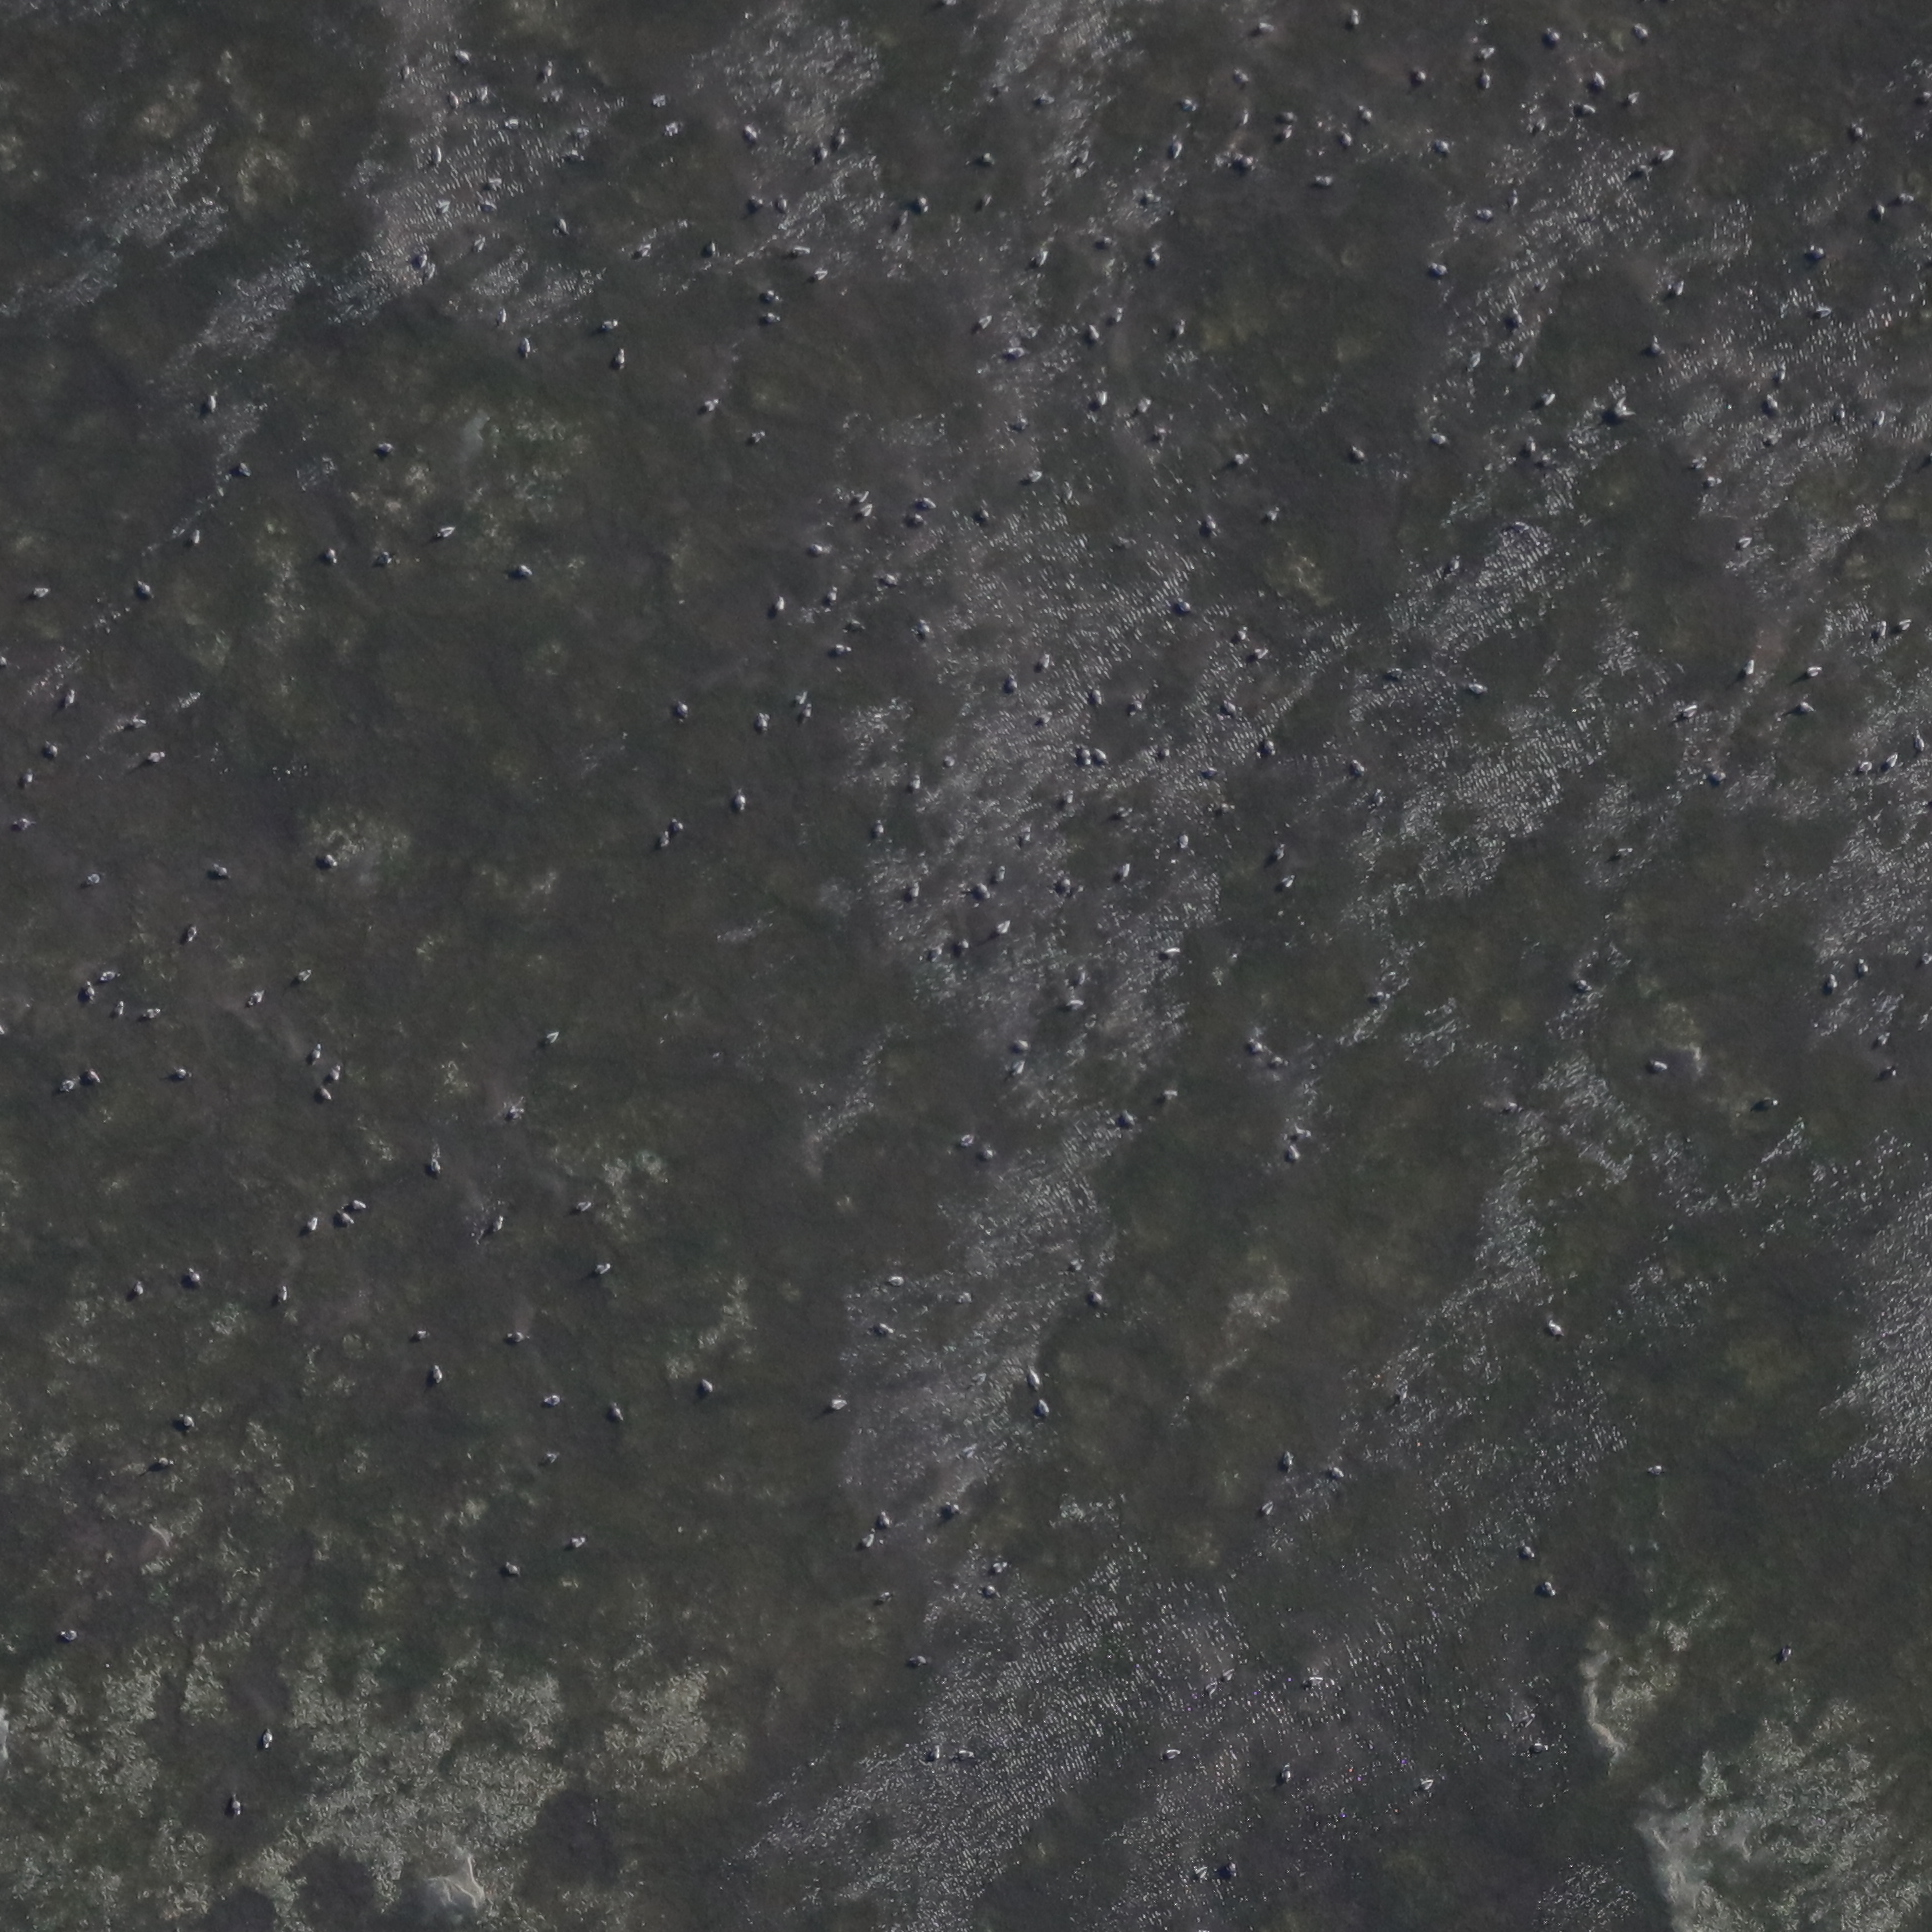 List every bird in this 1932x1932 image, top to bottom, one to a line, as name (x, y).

brant (1646, 19)
brant (1359, 21)
brant (1276, 31)
brant (1555, 31)
brant (466, 55)
brant (1498, 58)
brant (407, 76)
brant (544, 76)
brant (1421, 78)
brant (1242, 81)
brant (1498, 86)
brant (1603, 86)
brant (1931, 92)
brant (1046, 93)
brant (1201, 99)
brant (482, 100)
brant (562, 101)
brant (1006, 101)
brant (662, 105)
brant (1640, 107)
brant (458, 108)
brant (1589, 113)
brant (1296, 114)
brant (1250, 118)
brant (1369, 119)
brant (518, 120)
brant (1862, 129)
brant (590, 130)
brant (678, 130)
brant (1543, 130)
brant (756, 136)
brant (1449, 136)
brant (838, 140)
brant (1178, 141)
brant (1289, 141)
brant (1350, 144)
brant (1241, 148)
brant (826, 149)
brant (584, 151)
brant (441, 158)
brant (1663, 158)
brant (1087, 159)
brant (994, 163)
brant (1639, 171)
brant (1331, 176)
brant (496, 190)
brant (1152, 197)
brant (985, 200)
brant (789, 201)
brant (926, 201)
brant (760, 205)
brant (1903, 206)
brant (1488, 208)
brant (1877, 208)
brant (489, 209)
brant (455, 211)
brant (567, 226)
brant (891, 227)
brant (1110, 236)
brant (1816, 241)
brant (478, 247)
brant (708, 253)
brant (801, 253)
brant (423, 254)
brant (648, 256)
brant (1154, 258)
brant (1445, 259)
brant (1927, 260)
brant (1043, 262)
brant (822, 268)
brant (439, 270)
brant (1545, 283)
brant (1678, 288)
brant (777, 291)
brant (1828, 312)
brant (1126, 314)
brant (772, 316)
brant (1528, 316)
brant (499, 318)
brant (985, 319)
brant (606, 321)
brant (1184, 321)
brant (1096, 337)
brant (1015, 344)
brant (523, 351)
brant (1659, 351)
brant (1526, 356)
brant (624, 359)
brant (1473, 369)
brant (1782, 369)
brant (1105, 398)
brant (1144, 401)
brant (213, 404)
brant (1771, 405)
brant (1545, 407)
brant (715, 408)
brant (1841, 410)
brant (1624, 413)
brant (1884, 416)
brant (1027, 427)
brant (1159, 428)
brant (1773, 436)
brant (1439, 438)
brant (754, 439)
brant (1533, 442)
brant (380, 446)
brant (1368, 448)
brant (1244, 455)
brant (1699, 458)
brant (247, 466)
brant (1716, 476)
brant (1041, 488)
brant (854, 492)
brant (932, 500)
brant (995, 514)
brant (863, 519)
brant (1277, 519)
brant (914, 522)
brant (1206, 527)
brant (1529, 528)
brant (447, 535)
brant (191, 543)
brant (1753, 543)
brant (820, 546)
brant (1122, 547)
brant (329, 555)
brant (1452, 557)
brant (389, 563)
brant (513, 575)
brant (884, 586)
brant (148, 587)
brant (36, 589)
brant (833, 595)
brant (779, 604)
brant (1187, 604)
brant (857, 622)
brant (923, 626)
brant (1913, 626)
brant (1878, 628)
brant (1244, 633)
brant (840, 641)
brant (1265, 642)
brant (1053, 663)
brant (1814, 668)
brant (1398, 669)
brant (1752, 669)
brant (1012, 681)
brant (1484, 682)
brant (803, 694)
brant (79, 696)
brant (1096, 700)
brant (1143, 701)
brant (1232, 701)
brant (685, 706)
brant (1686, 706)
brant (1810, 706)
brant (808, 712)
brant (1042, 715)
brant (767, 725)
brant (146, 727)
brant (1917, 738)
brant (1268, 744)
brant (53, 747)
brant (1172, 751)
brant (169, 754)
brant (1086, 756)
brant (1112, 756)
brant (1900, 763)
brant (952, 768)
brant (1363, 769)
brant (1215, 771)
brant (1864, 773)
brant (918, 780)
brant (1715, 780)
brant (30, 782)
brant (1081, 796)
brant (738, 798)
brant (1378, 802)
brant (1238, 806)
brant (1128, 807)
brant (682, 825)
brant (26, 828)
brant (886, 828)
brant (1034, 832)
brant (664, 840)
brant (1202, 844)
brant (1634, 852)
brant (1279, 856)
brant (332, 860)
brant (1010, 867)
brant (1132, 868)
brant (220, 874)
brant (1282, 881)
brant (1070, 886)
brant (93, 887)
brant (982, 887)
brant (921, 892)
brant (1007, 926)
brant (198, 937)
brant (963, 945)
brant (1170, 950)
brant (939, 955)
brant (1929, 957)
brant (1867, 963)
brant (115, 974)
brant (1837, 976)
brant (308, 981)
brant (1090, 981)
brant (1591, 988)
brant (86, 992)
brant (1377, 993)
brant (257, 1000)
brant (1083, 1003)
brant (125, 1010)
brant (154, 1012)
brant (546, 1036)
brant (1888, 1038)
brant (1025, 1045)
brant (1252, 1045)
brant (318, 1052)
brant (1279, 1064)
brant (1660, 1064)
brant (185, 1071)
brant (1894, 1073)
brant (345, 1074)
brant (1022, 1075)
brant (99, 1076)
brant (67, 1082)
brant (326, 1093)
brant (1166, 1097)
brant (1520, 1104)
brant (1764, 1104)
brant (517, 1111)
brant (1124, 1113)
brant (1298, 1131)
brant (962, 1141)
brant (983, 1153)
brant (1294, 1154)
brant (442, 1165)
brant (359, 1200)
brant (590, 1208)
brant (344, 1220)
brant (305, 1223)
brant (498, 1224)
brant (606, 1259)
brant (1084, 1270)
brant (205, 1272)
brant (892, 1276)
brant (146, 1284)
brant (291, 1288)
brant (1098, 1291)
brant (962, 1299)
brant (421, 1331)
brant (512, 1334)
brant (884, 1334)
brant (1561, 1338)
brant (443, 1368)
brant (1034, 1374)
brant (706, 1390)
brant (558, 1394)
brant (1402, 1398)
brant (838, 1406)
brant (1042, 1406)
brant (621, 1407)
brant (187, 1419)
brant (174, 1457)
brant (1286, 1459)
brant (544, 1461)
brant (1657, 1471)
brant (1339, 1476)
brant (1271, 1500)
brant (945, 1510)
brant (885, 1526)
brant (583, 1539)
brant (863, 1540)
brant (1531, 1541)
brant (510, 1565)
brant (993, 1570)
brant (1557, 1588)
brant (890, 1595)
brant (993, 1599)
brant (71, 1630)
brant (1793, 1651)
brant (921, 1657)
brant (1230, 1678)
brant (1324, 1682)
brant (1208, 1690)
brant (1521, 1716)
brant (268, 1743)
brant (1539, 1746)
brant (970, 1747)
brant (1171, 1747)
brant (930, 1749)
brant (1291, 1772)
brant (1426, 1787)
brant (244, 1805)
brant (1235, 1874)
brant (1200, 1877)